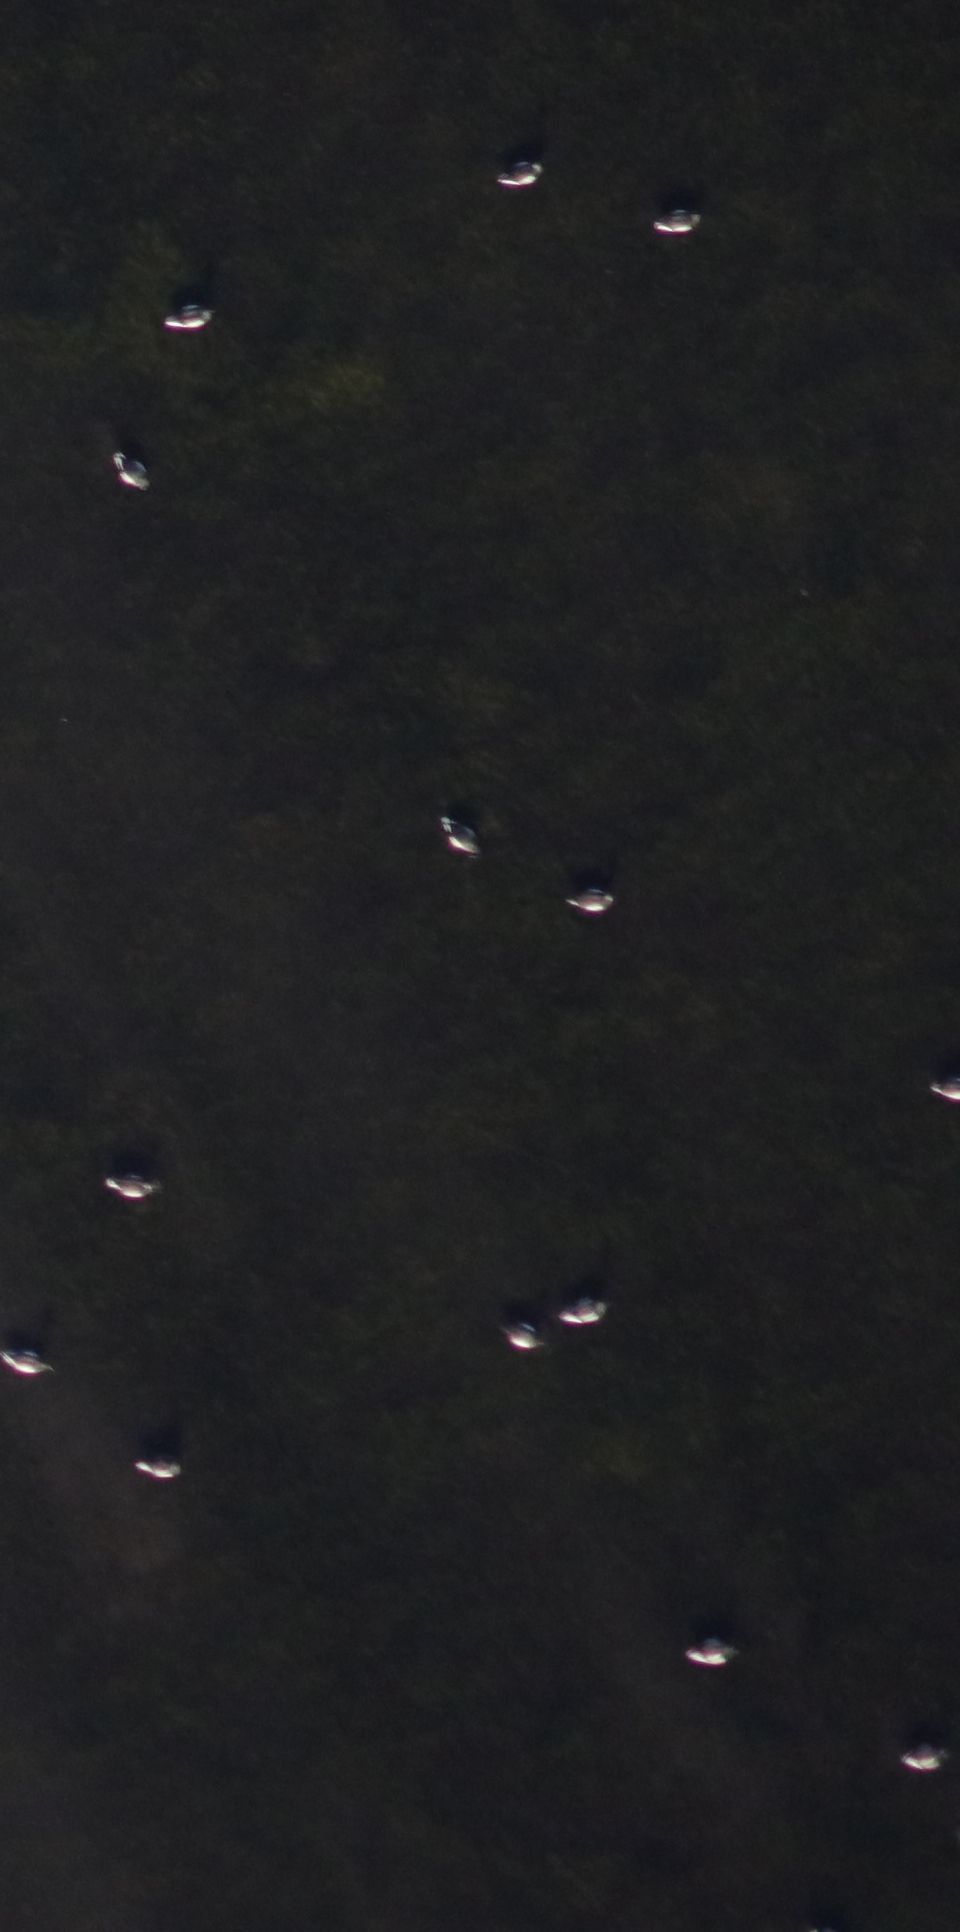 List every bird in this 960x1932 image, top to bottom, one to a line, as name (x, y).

brant (521, 170)
brant (677, 219)
brant (188, 315)
brant (130, 469)
brant (462, 836)
brant (591, 899)
brant (130, 1186)
brant (583, 1311)
brant (523, 1336)
brant (27, 1363)
brant (166, 1467)
brant (710, 1649)
brant (921, 1758)